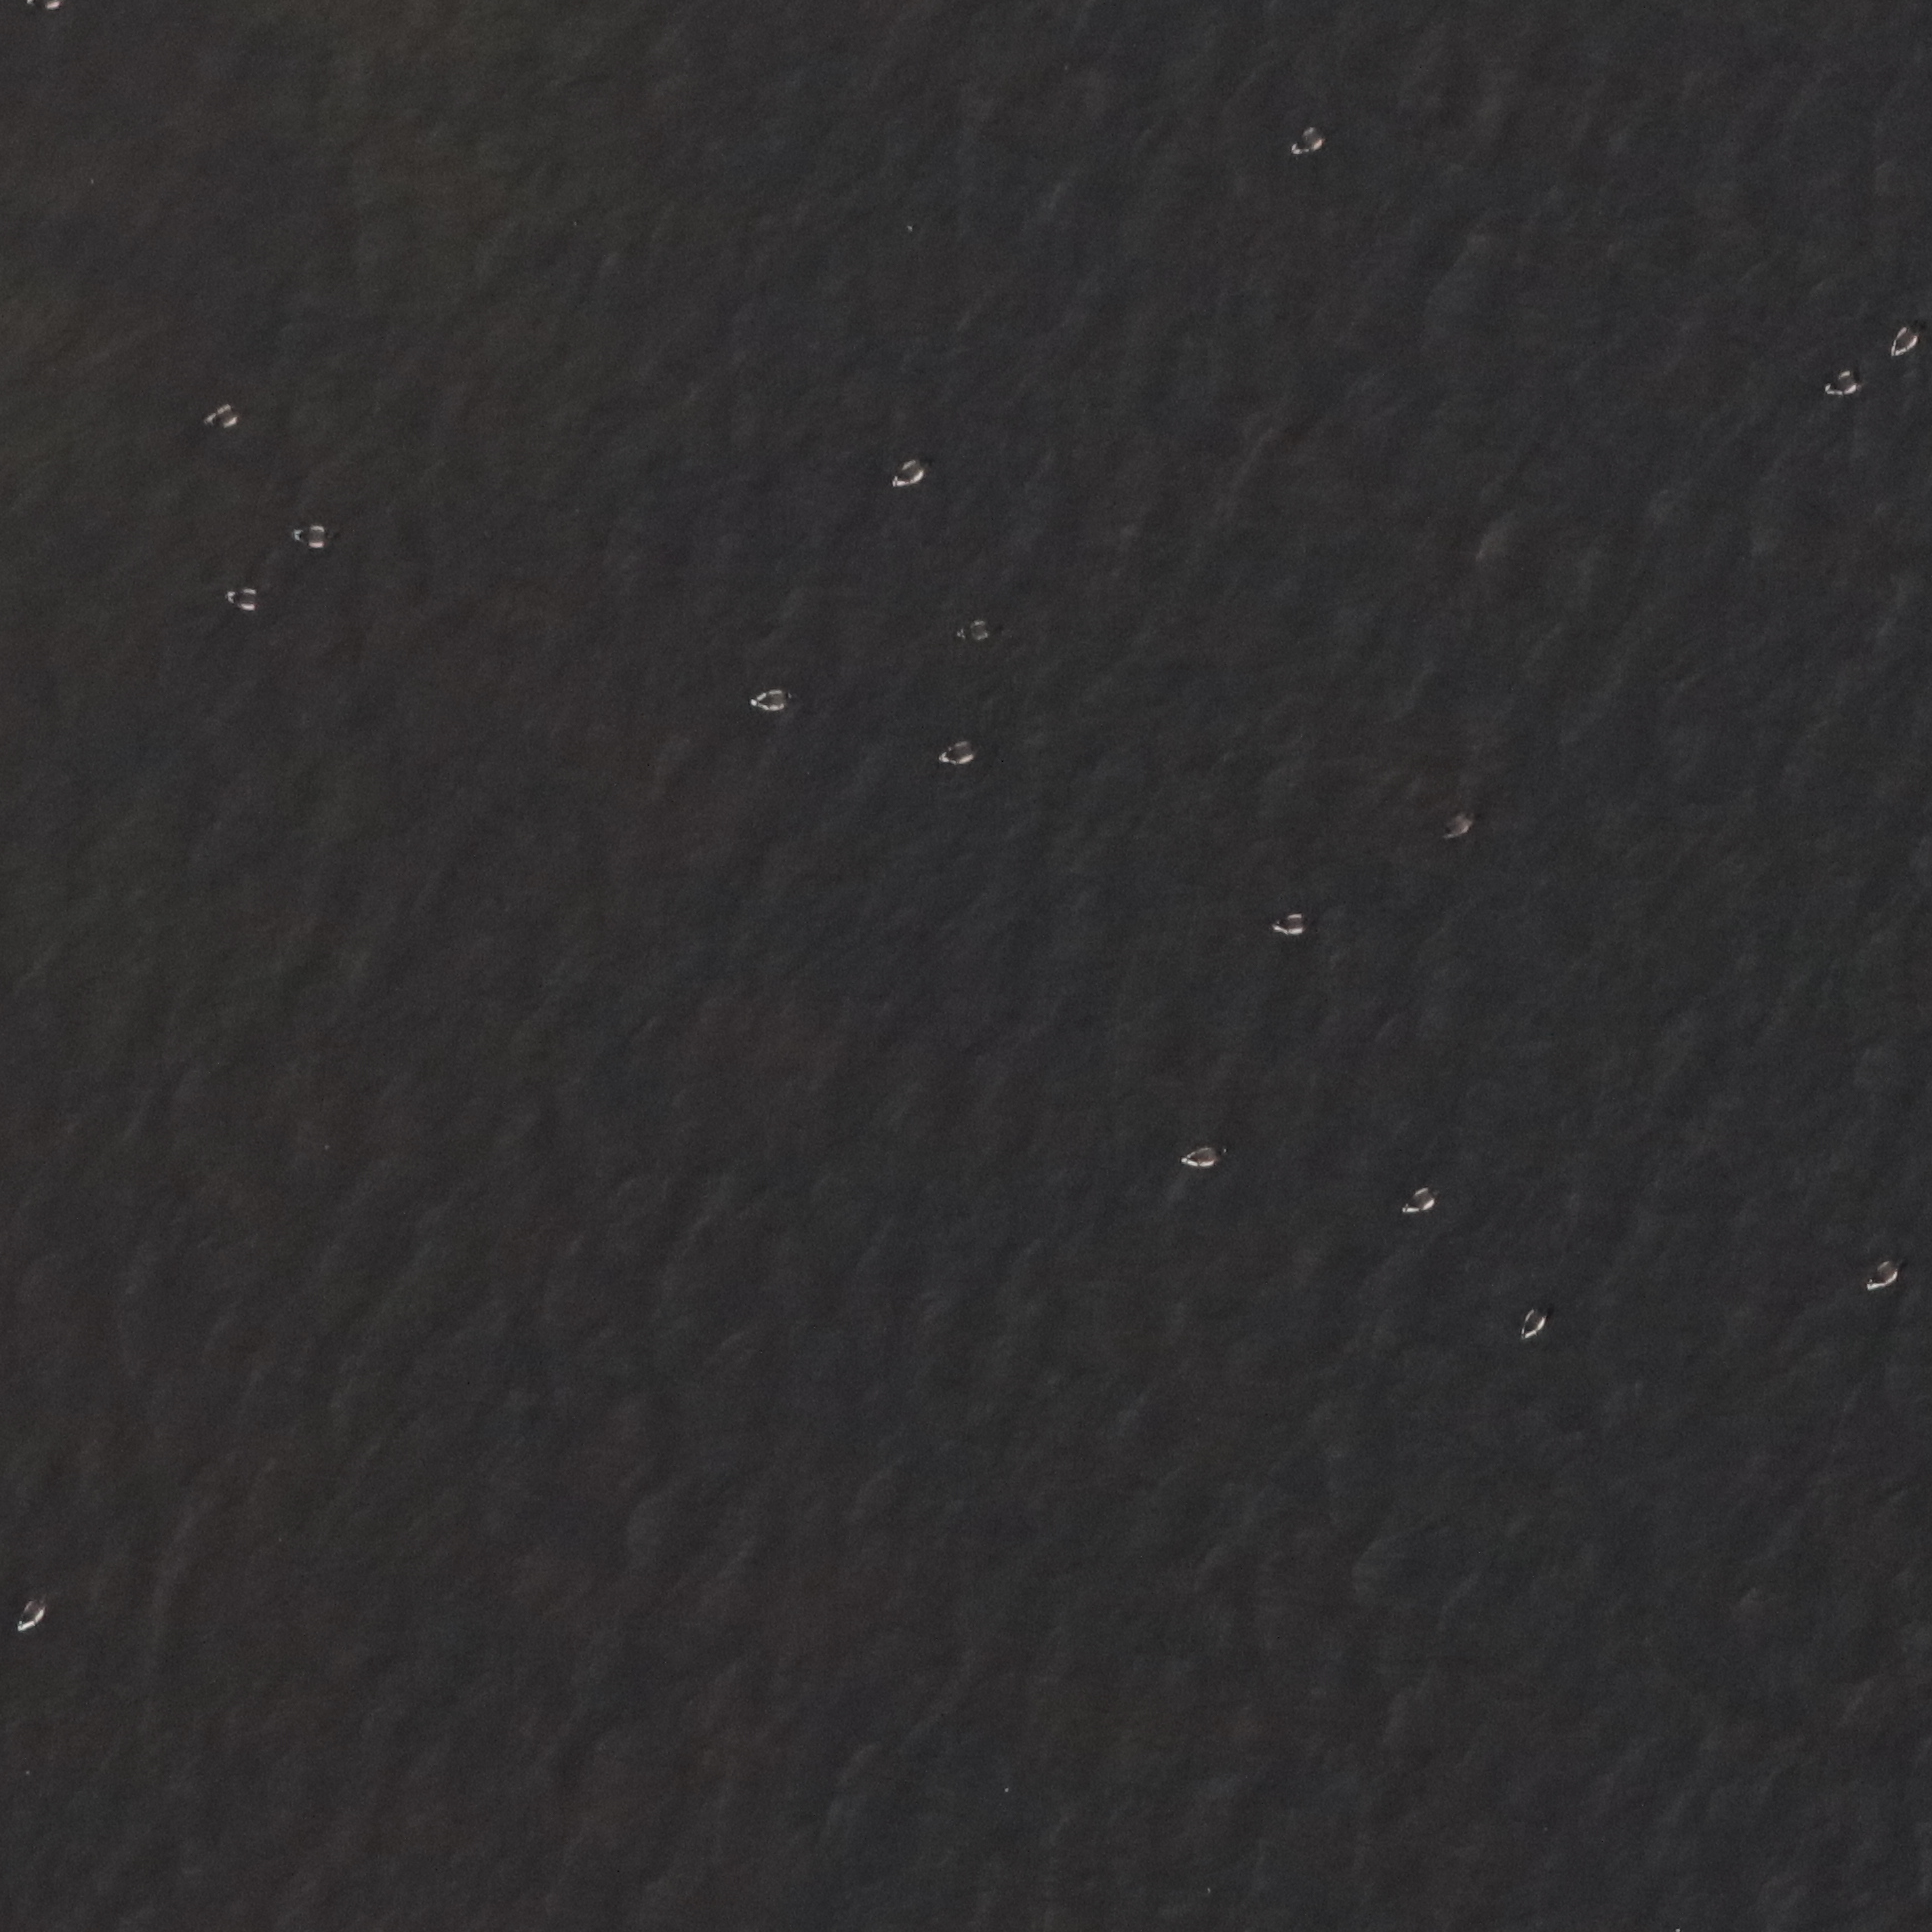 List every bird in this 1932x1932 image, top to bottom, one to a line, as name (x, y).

brant (1311, 138)
brant (1906, 339)
brant (1842, 384)
brant (222, 417)
brant (909, 471)
brant (313, 535)
brant (245, 598)
brant (977, 631)
brant (774, 700)
brant (959, 753)
brant (1459, 824)
brant (1292, 923)
brant (1203, 1157)
brant (1422, 1201)
brant (1886, 1274)
brant (1533, 1324)
brant (31, 1615)